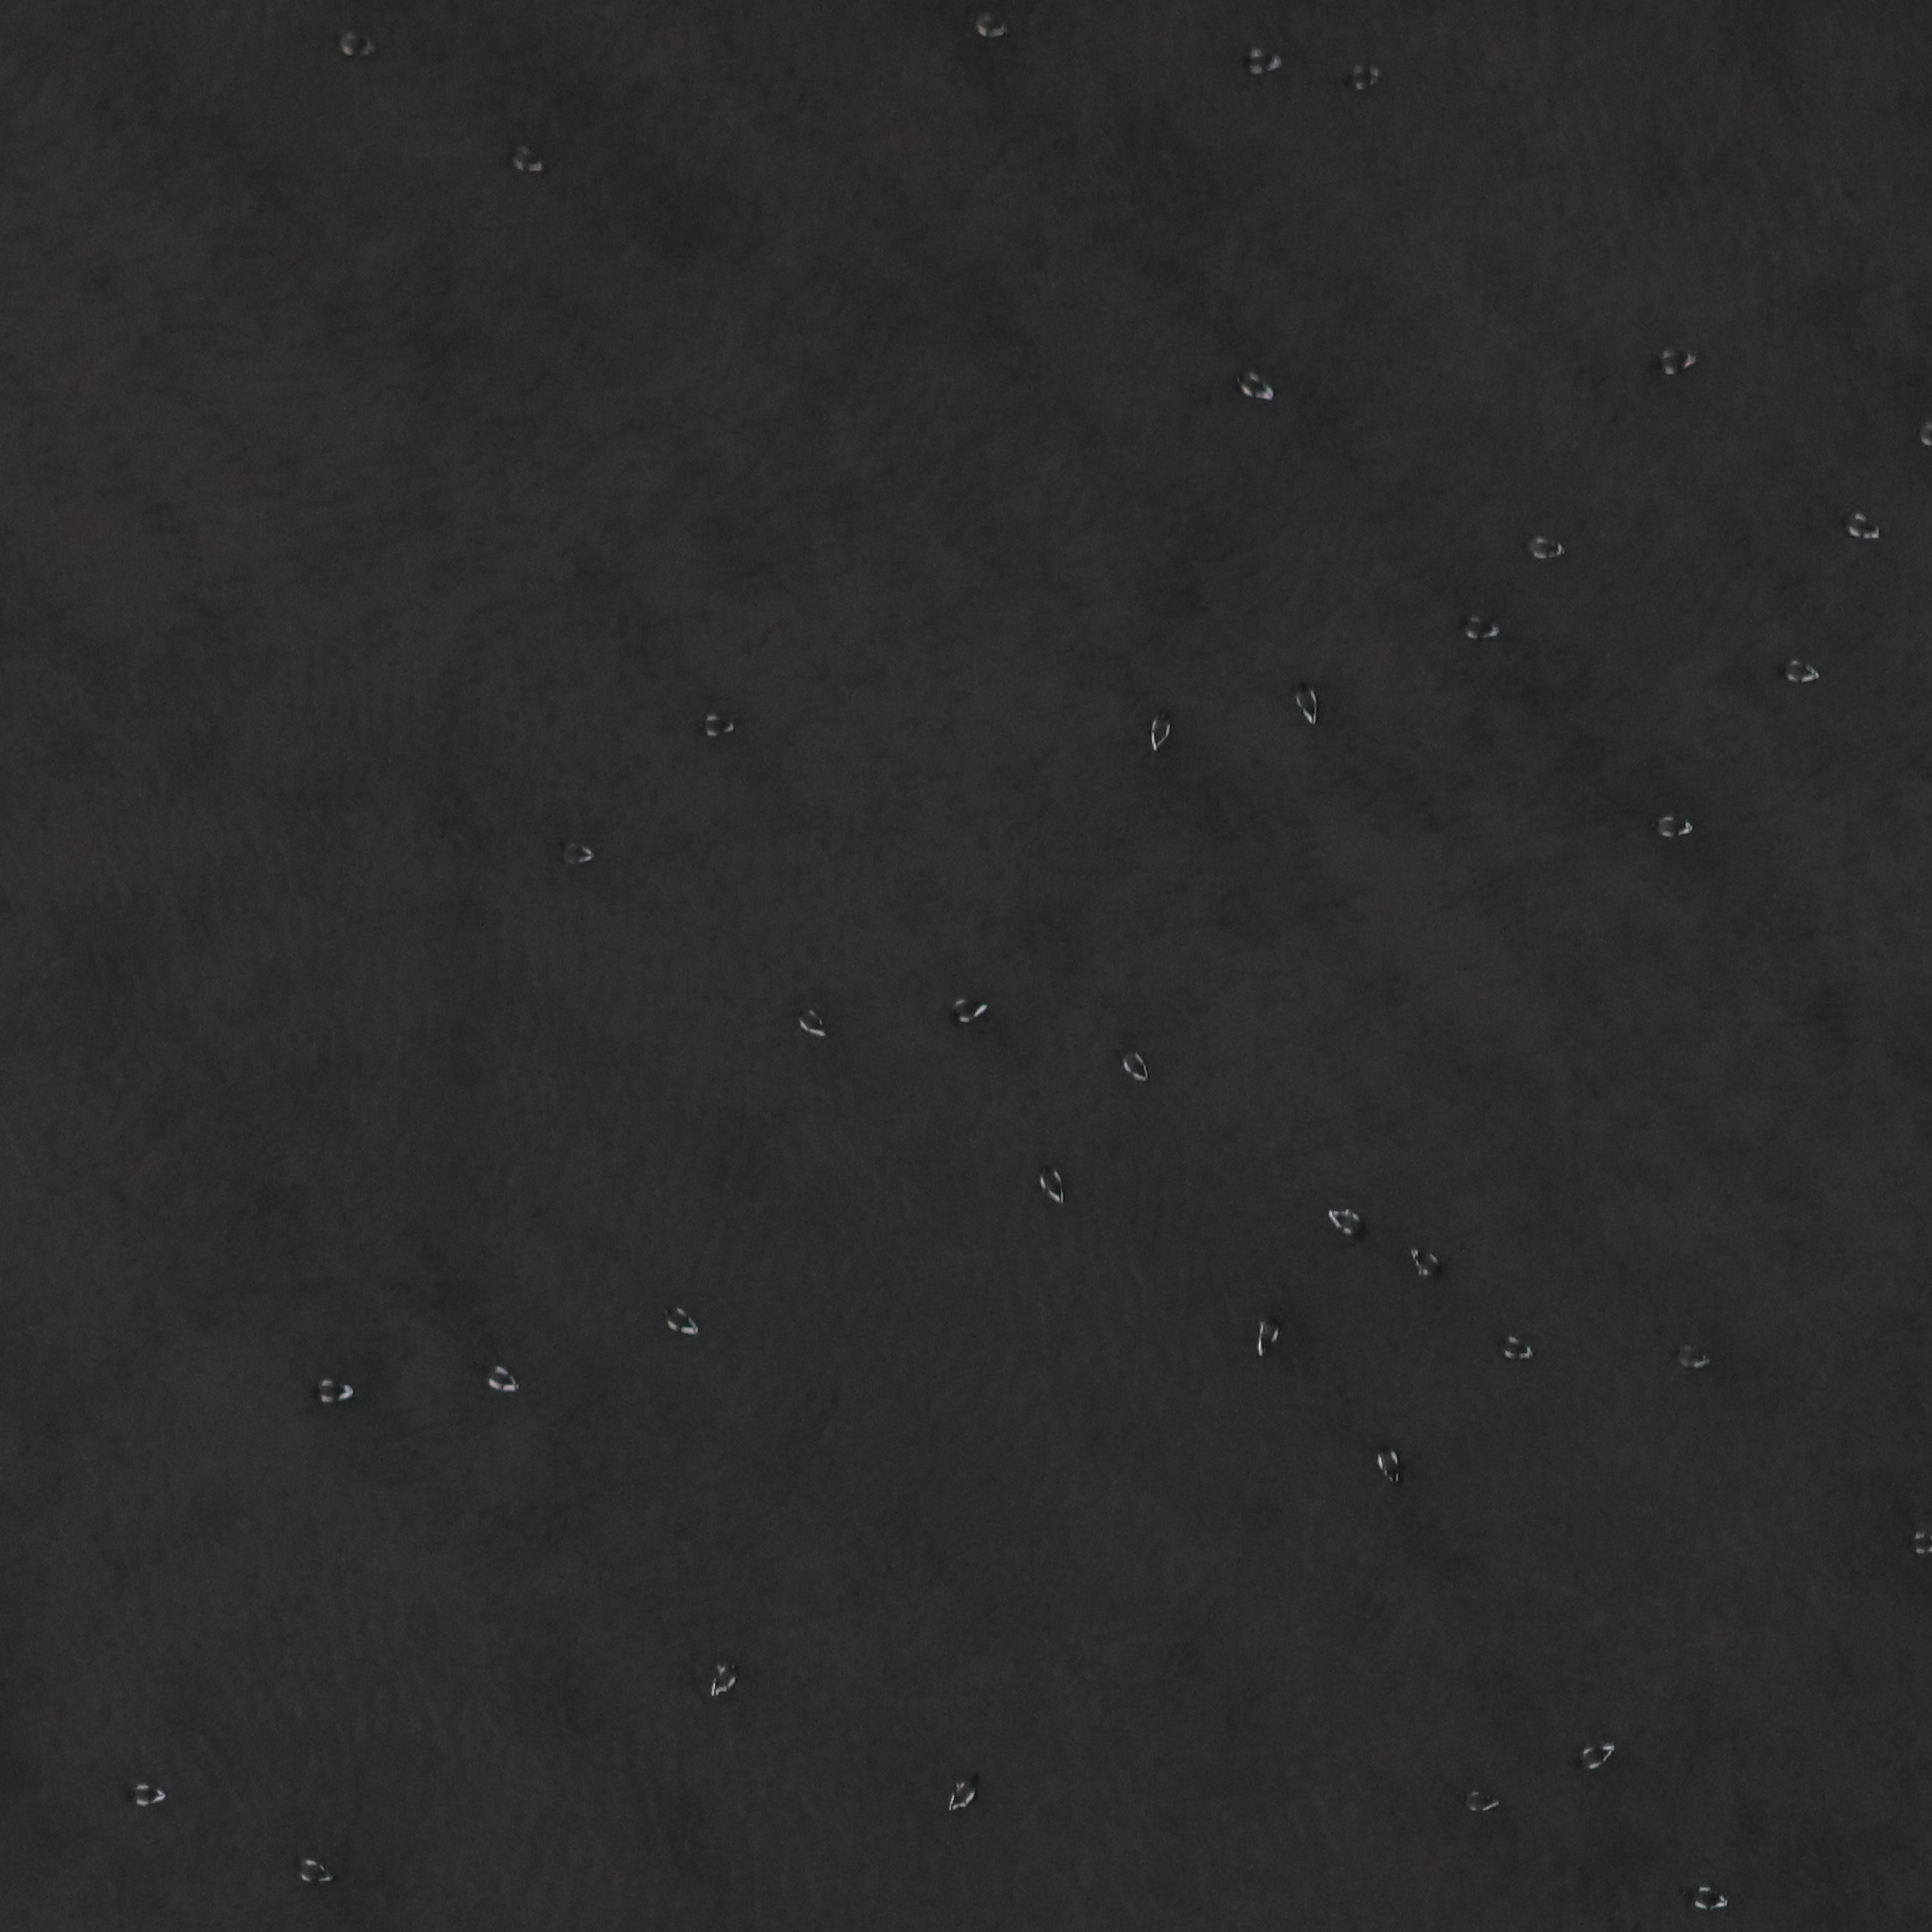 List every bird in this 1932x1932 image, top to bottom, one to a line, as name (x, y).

brant (988, 26)
brant (351, 40)
brant (1260, 63)
brant (1363, 76)
brant (526, 155)
brant (1674, 362)
brant (1255, 385)
brant (1931, 437)
brant (1863, 527)
brant (1540, 545)
brant (1478, 628)
brant (1797, 672)
brant (1305, 701)
brant (712, 727)
brant (1159, 731)
brant (1673, 827)
brant (574, 853)
brant (969, 1010)
brant (810, 1021)
brant (1136, 1067)
brant (1052, 1184)
brant (1348, 1223)
brant (1428, 1263)
brant (682, 1321)
brant (1268, 1333)
brant (1517, 1349)
brant (1690, 1356)
brant (501, 1380)
brant (331, 1391)
brant (1389, 1467)
brant (1926, 1543)
brant (722, 1678)
brant (1592, 1758)
brant (964, 1793)
brant (143, 1794)
brant (1473, 1800)
brant (311, 1872)
brant (1706, 1898)